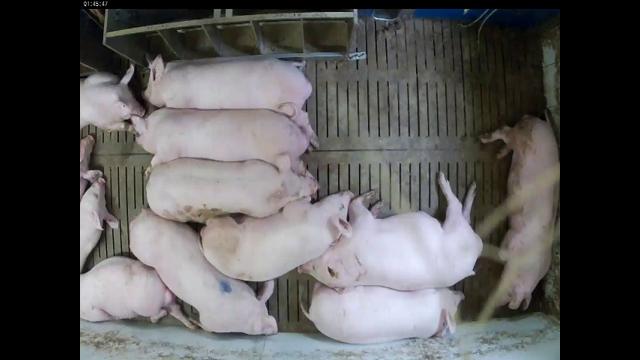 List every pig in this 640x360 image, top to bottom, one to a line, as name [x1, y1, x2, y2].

pig [144, 52, 322, 153]
pig [82, 65, 148, 135]
pig [129, 106, 318, 182]
pig [479, 109, 559, 310]
pig [80, 136, 103, 199]
pig [145, 156, 321, 223]
pig [298, 173, 482, 292]
pig [80, 178, 121, 272]
pig [201, 191, 356, 283]
pig [131, 207, 281, 337]
pig [80, 255, 197, 332]
pig [298, 286, 467, 345]